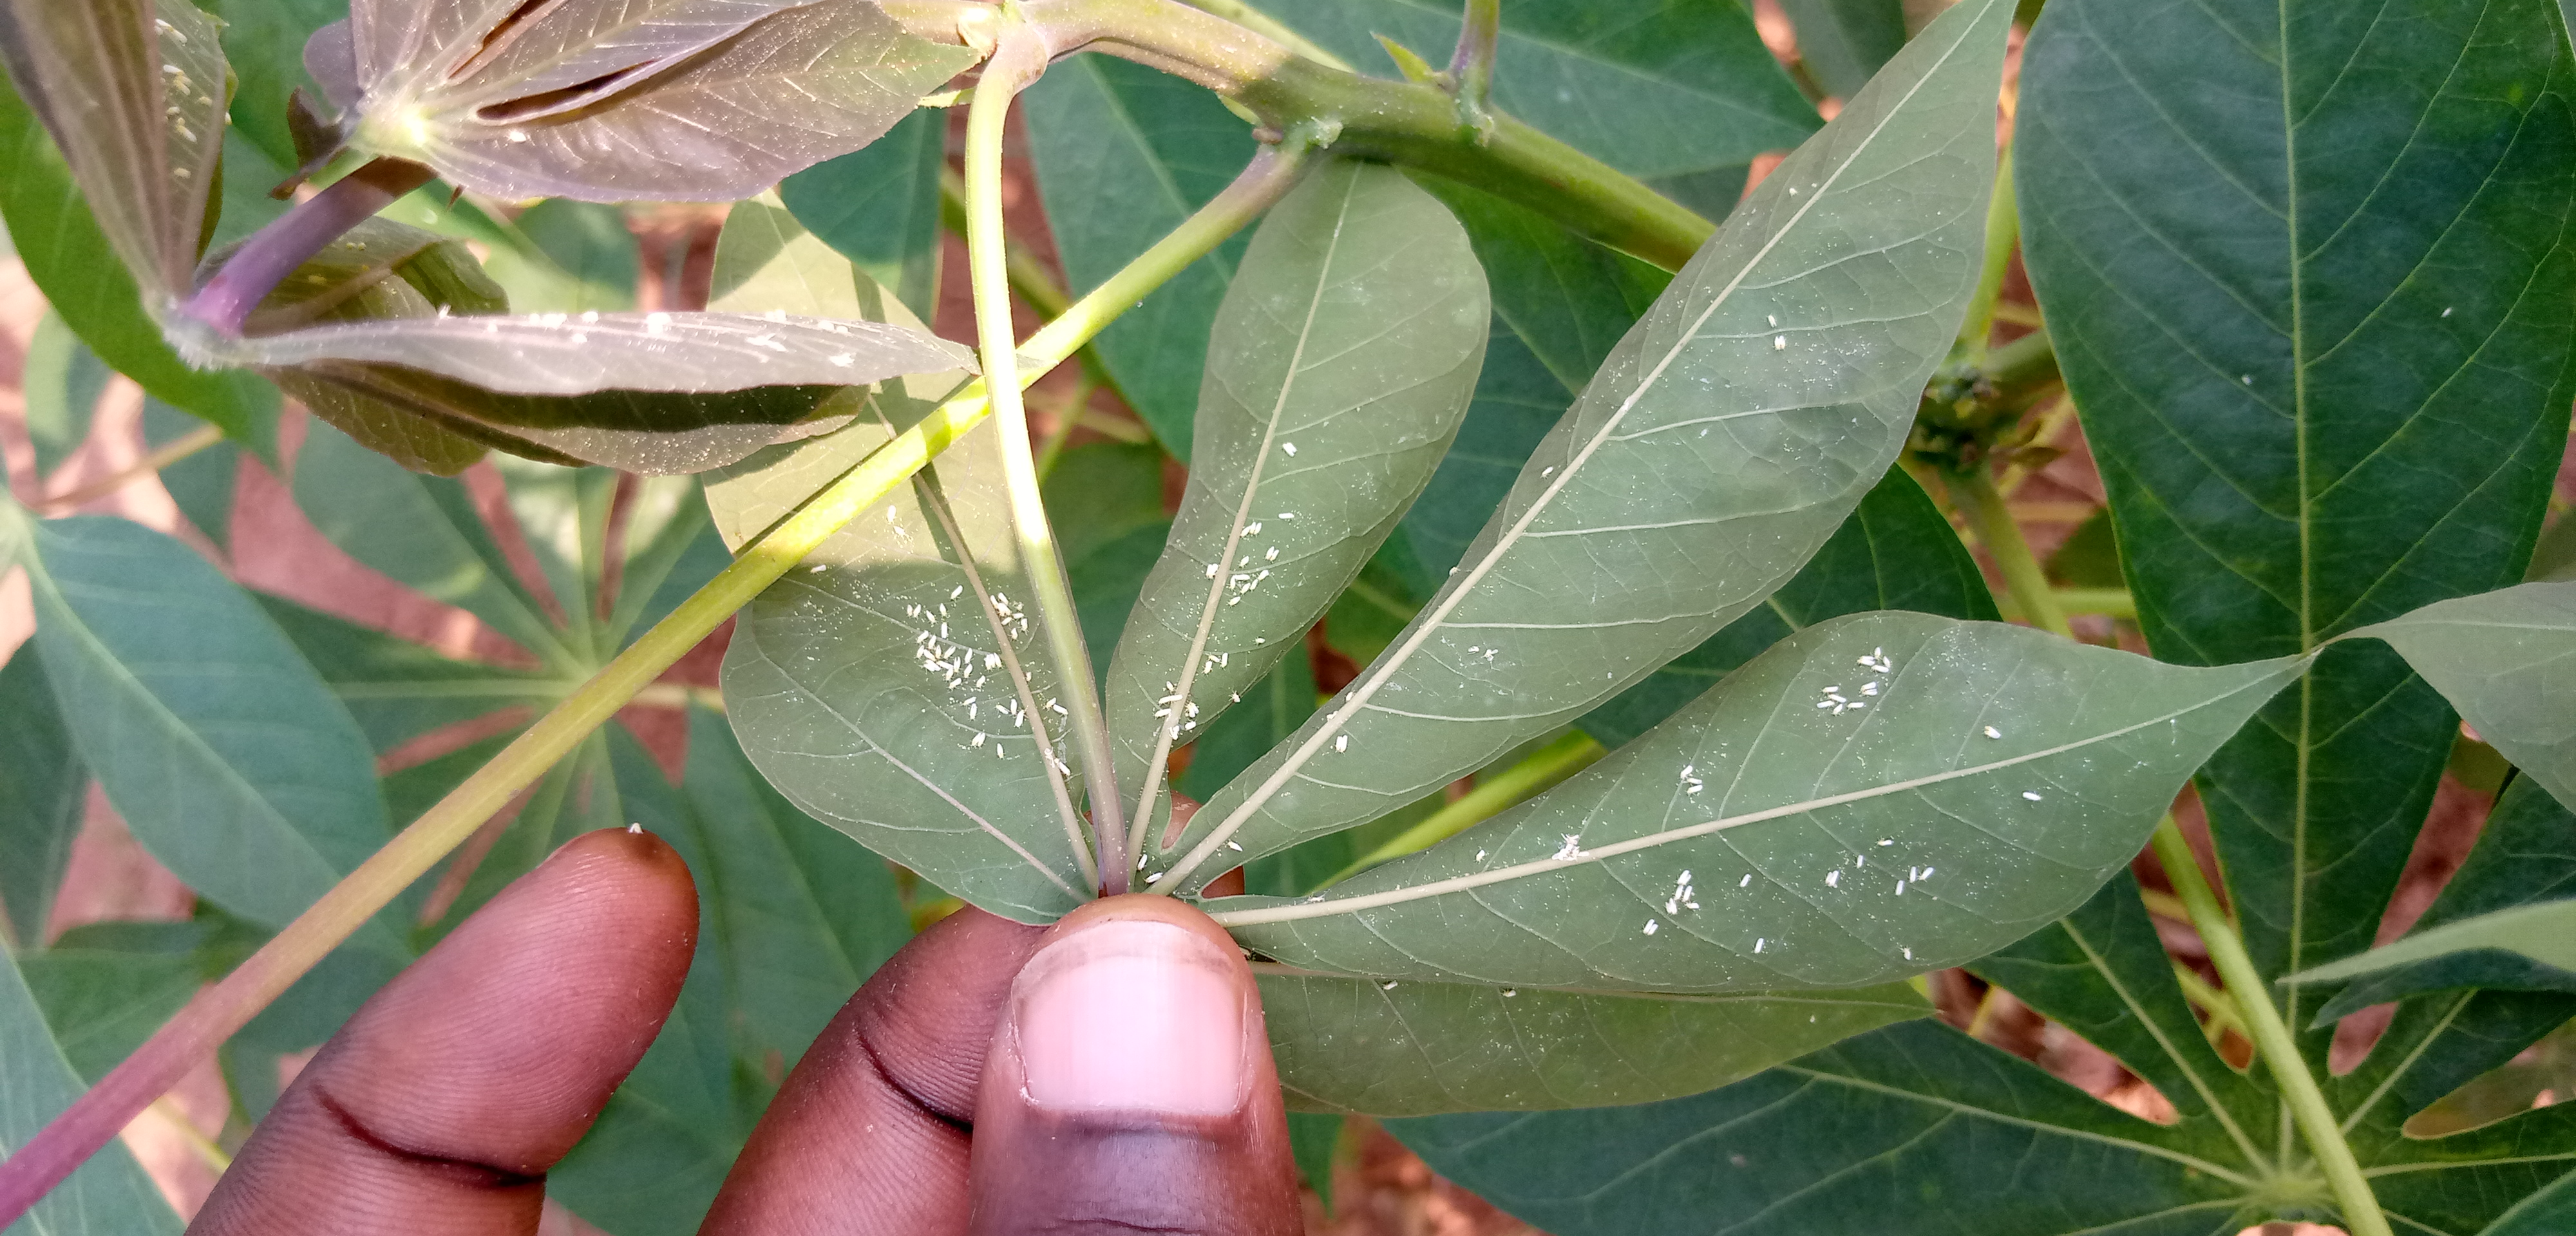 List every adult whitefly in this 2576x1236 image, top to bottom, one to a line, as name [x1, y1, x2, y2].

whitefly [155, 17, 173, 29]
whitefly [153, 24, 165, 37]
whitefly [171, 29, 188, 45]
whitefly [162, 62, 187, 74]
whitefly [174, 72, 193, 88]
whitefly [172, 81, 193, 97]
whitefly [198, 94, 216, 108]
whitefly [166, 104, 182, 115]
whitefly [223, 111, 233, 126]
whitefly [176, 116, 187, 127]
whitefly [176, 124, 198, 143]
whitefly [505, 127, 529, 145]
whitefly [171, 167, 192, 180]
whitefly [1787, 185, 1799, 197]
whitefly [437, 302, 457, 323]
whitefly [2439, 304, 2453, 321]
whitefly [578, 308, 601, 323]
whitefly [762, 308, 788, 321]
whitefly [527, 311, 541, 324]
whitefly [543, 311, 569, 332]
whitefly [643, 312, 673, 321]
whitefly [1766, 314, 1778, 329]
whitefly [817, 318, 834, 332]
whitefly [645, 323, 667, 339]
whitefly [836, 323, 850, 335]
whitefly [570, 330, 589, 344]
whitefly [743, 330, 790, 354]
whitefly [1779, 333, 1787, 351]
whitefly [1774, 335, 1781, 350]
whitefly [826, 349, 857, 367]
whitefly [2240, 372, 2251, 386]
whitefly [1287, 442, 1297, 454]
whitefly [1282, 444, 1294, 458]
whitefly [1539, 464, 1554, 480]
whitefly [885, 503, 899, 523]
whitefly [1276, 512, 1296, 520]
whitefly [1250, 521, 1256, 536]
whitefly [1255, 521, 1262, 536]
whitefly [892, 523, 907, 538]
whitefly [1240, 526, 1251, 538]
whitefly [1265, 546, 1275, 560]
whitefly [1271, 548, 1280, 562]
whitefly [1240, 554, 1250, 569]
whitefly [809, 561, 828, 576]
whitefly [1205, 563, 1212, 579]
whitefly [1210, 563, 1220, 580]
whitefly [1447, 564, 1459, 577]
whitefly [1259, 568, 1270, 581]
whitefly [1235, 574, 1251, 581]
whitefly [1229, 576, 1236, 591]
whitefly [1251, 579, 1258, 592]
whitefly [1240, 583, 1251, 595]
whitefly [950, 583, 965, 601]
whitefly [998, 592, 1010, 605]
whitefly [990, 594, 999, 610]
whitefly [1229, 595, 1242, 607]
whitefly [998, 602, 1011, 617]
whitefly [913, 603, 922, 617]
whitefly [939, 603, 949, 617]
whitefly [906, 603, 913, 617]
whitefly [925, 609, 936, 624]
whitefly [1012, 612, 1026, 619]
whitefly [1001, 616, 1012, 626]
whitefly [1019, 617, 1029, 632]
whitefly [940, 621, 949, 639]
whitefly [1009, 627, 1020, 641]
whitefly [917, 629, 931, 643]
whitefly [928, 634, 938, 649]
whitefly [1254, 636, 1266, 645]
whitefly [916, 644, 925, 659]
whitefly [935, 644, 942, 659]
whitefly [1466, 644, 1480, 653]
whitefly [944, 645, 957, 659]
whitefly [1482, 646, 1500, 663]
whitefly [1873, 646, 1881, 659]
whitefly [964, 647, 973, 665]
whitefly [924, 649, 937, 661]
whitefly [994, 651, 1003, 668]
whitefly [1220, 652, 1229, 669]
whitefly [990, 653, 997, 669]
whitefly [1207, 653, 1220, 664]
whitefly [983, 653, 991, 671]
whitefly [1859, 655, 1875, 661]
whitefly [1881, 655, 1892, 667]
whitefly [925, 659, 940, 671]
whitefly [1856, 659, 1876, 666]
whitefly [937, 660, 953, 669]
whitefly [1203, 660, 1213, 675]
whitefly [923, 663, 935, 672]
whitefly [963, 663, 973, 679]
whitefly [1870, 665, 1889, 674]
whitefly [945, 667, 954, 681]
whitefly [1025, 670, 1033, 682]
whitefly [976, 674, 986, 688]
whitefly [949, 677, 962, 691]
whitefly [1166, 680, 1175, 693]
whitefly [1859, 681, 1877, 691]
whitefly [1821, 685, 1839, 693]
whitefly [1862, 689, 1879, 697]
whitefly [1345, 690, 1354, 702]
whitefly [1229, 691, 1242, 704]
whitefly [1170, 693, 1184, 701]
whitefly [1828, 694, 1847, 704]
whitefly [1158, 695, 1171, 706]
whitefly [963, 696, 976, 706]
whitefly [1046, 696, 1057, 709]
whitefly [1010, 697, 1017, 716]
whitefly [1815, 700, 1834, 708]
whitefly [1189, 700, 1199, 715]
whitefly [1846, 701, 1865, 709]
whitefly [969, 703, 978, 720]
whitefly [1832, 703, 1843, 716]
whitefly [996, 704, 1010, 715]
whitefly [1052, 704, 1069, 716]
whitefly [1187, 704, 1196, 718]
whitefly [1154, 707, 1172, 719]
whitefly [1014, 709, 1026, 727]
whitefly [1184, 720, 1197, 731]
whitefly [1982, 724, 2002, 740]
whitefly [1170, 725, 1180, 741]
whitefly [978, 731, 986, 747]
whitefly [971, 732, 981, 747]
whitefly [1341, 734, 1348, 753]
whitefly [1335, 735, 1342, 753]
whitefly [996, 742, 1005, 760]
whitefly [1058, 761, 1071, 778]
whitefly [1680, 765, 1694, 780]
whitefly [1686, 777, 1703, 785]
whitefly [1686, 784, 1703, 797]
whitefly [2020, 791, 2042, 802]
whitefly [627, 818, 645, 836]
whitefly [1560, 832, 1580, 845]
whitefly [1876, 838, 1894, 847]
whitefly [1226, 840, 1244, 853]
whitefly [1474, 848, 1486, 864]
whitefly [1551, 848, 1566, 861]
whitefly [1577, 850, 1591, 857]
whitefly [1136, 852, 1149, 872]
whitefly [1855, 853, 1864, 870]
whitefly [1565, 856, 1574, 862]
whitefly [1908, 865, 1917, 884]
whitefly [1918, 866, 1933, 883]
whitefly [1676, 870, 1690, 884]
whitefly [1829, 870, 1839, 886]
whitefly [1825, 871, 1833, 884]
whitefly [1144, 872, 1164, 884]
whitefly [1739, 872, 1752, 888]
whitefly [1683, 874, 1691, 885]
whitefly [1894, 878, 1904, 897]
whitefly [1674, 885, 1683, 900]
whitefly [1682, 885, 1693, 902]
whitefly [1306, 894, 1325, 903]
whitefly [1669, 897, 1678, 915]
whitefly [1665, 900, 1671, 914]
whitefly [1685, 903, 1701, 910]
whitefly [1643, 917, 1654, 934]
whitefly [1648, 922, 1659, 936]
whitefly [1752, 935, 1765, 955]
whitefly [1900, 944, 1913, 962]
whitefly [1382, 977, 1399, 990]
whitefly [1501, 988, 1517, 998]
whitefly [1808, 1013, 1817, 1024]